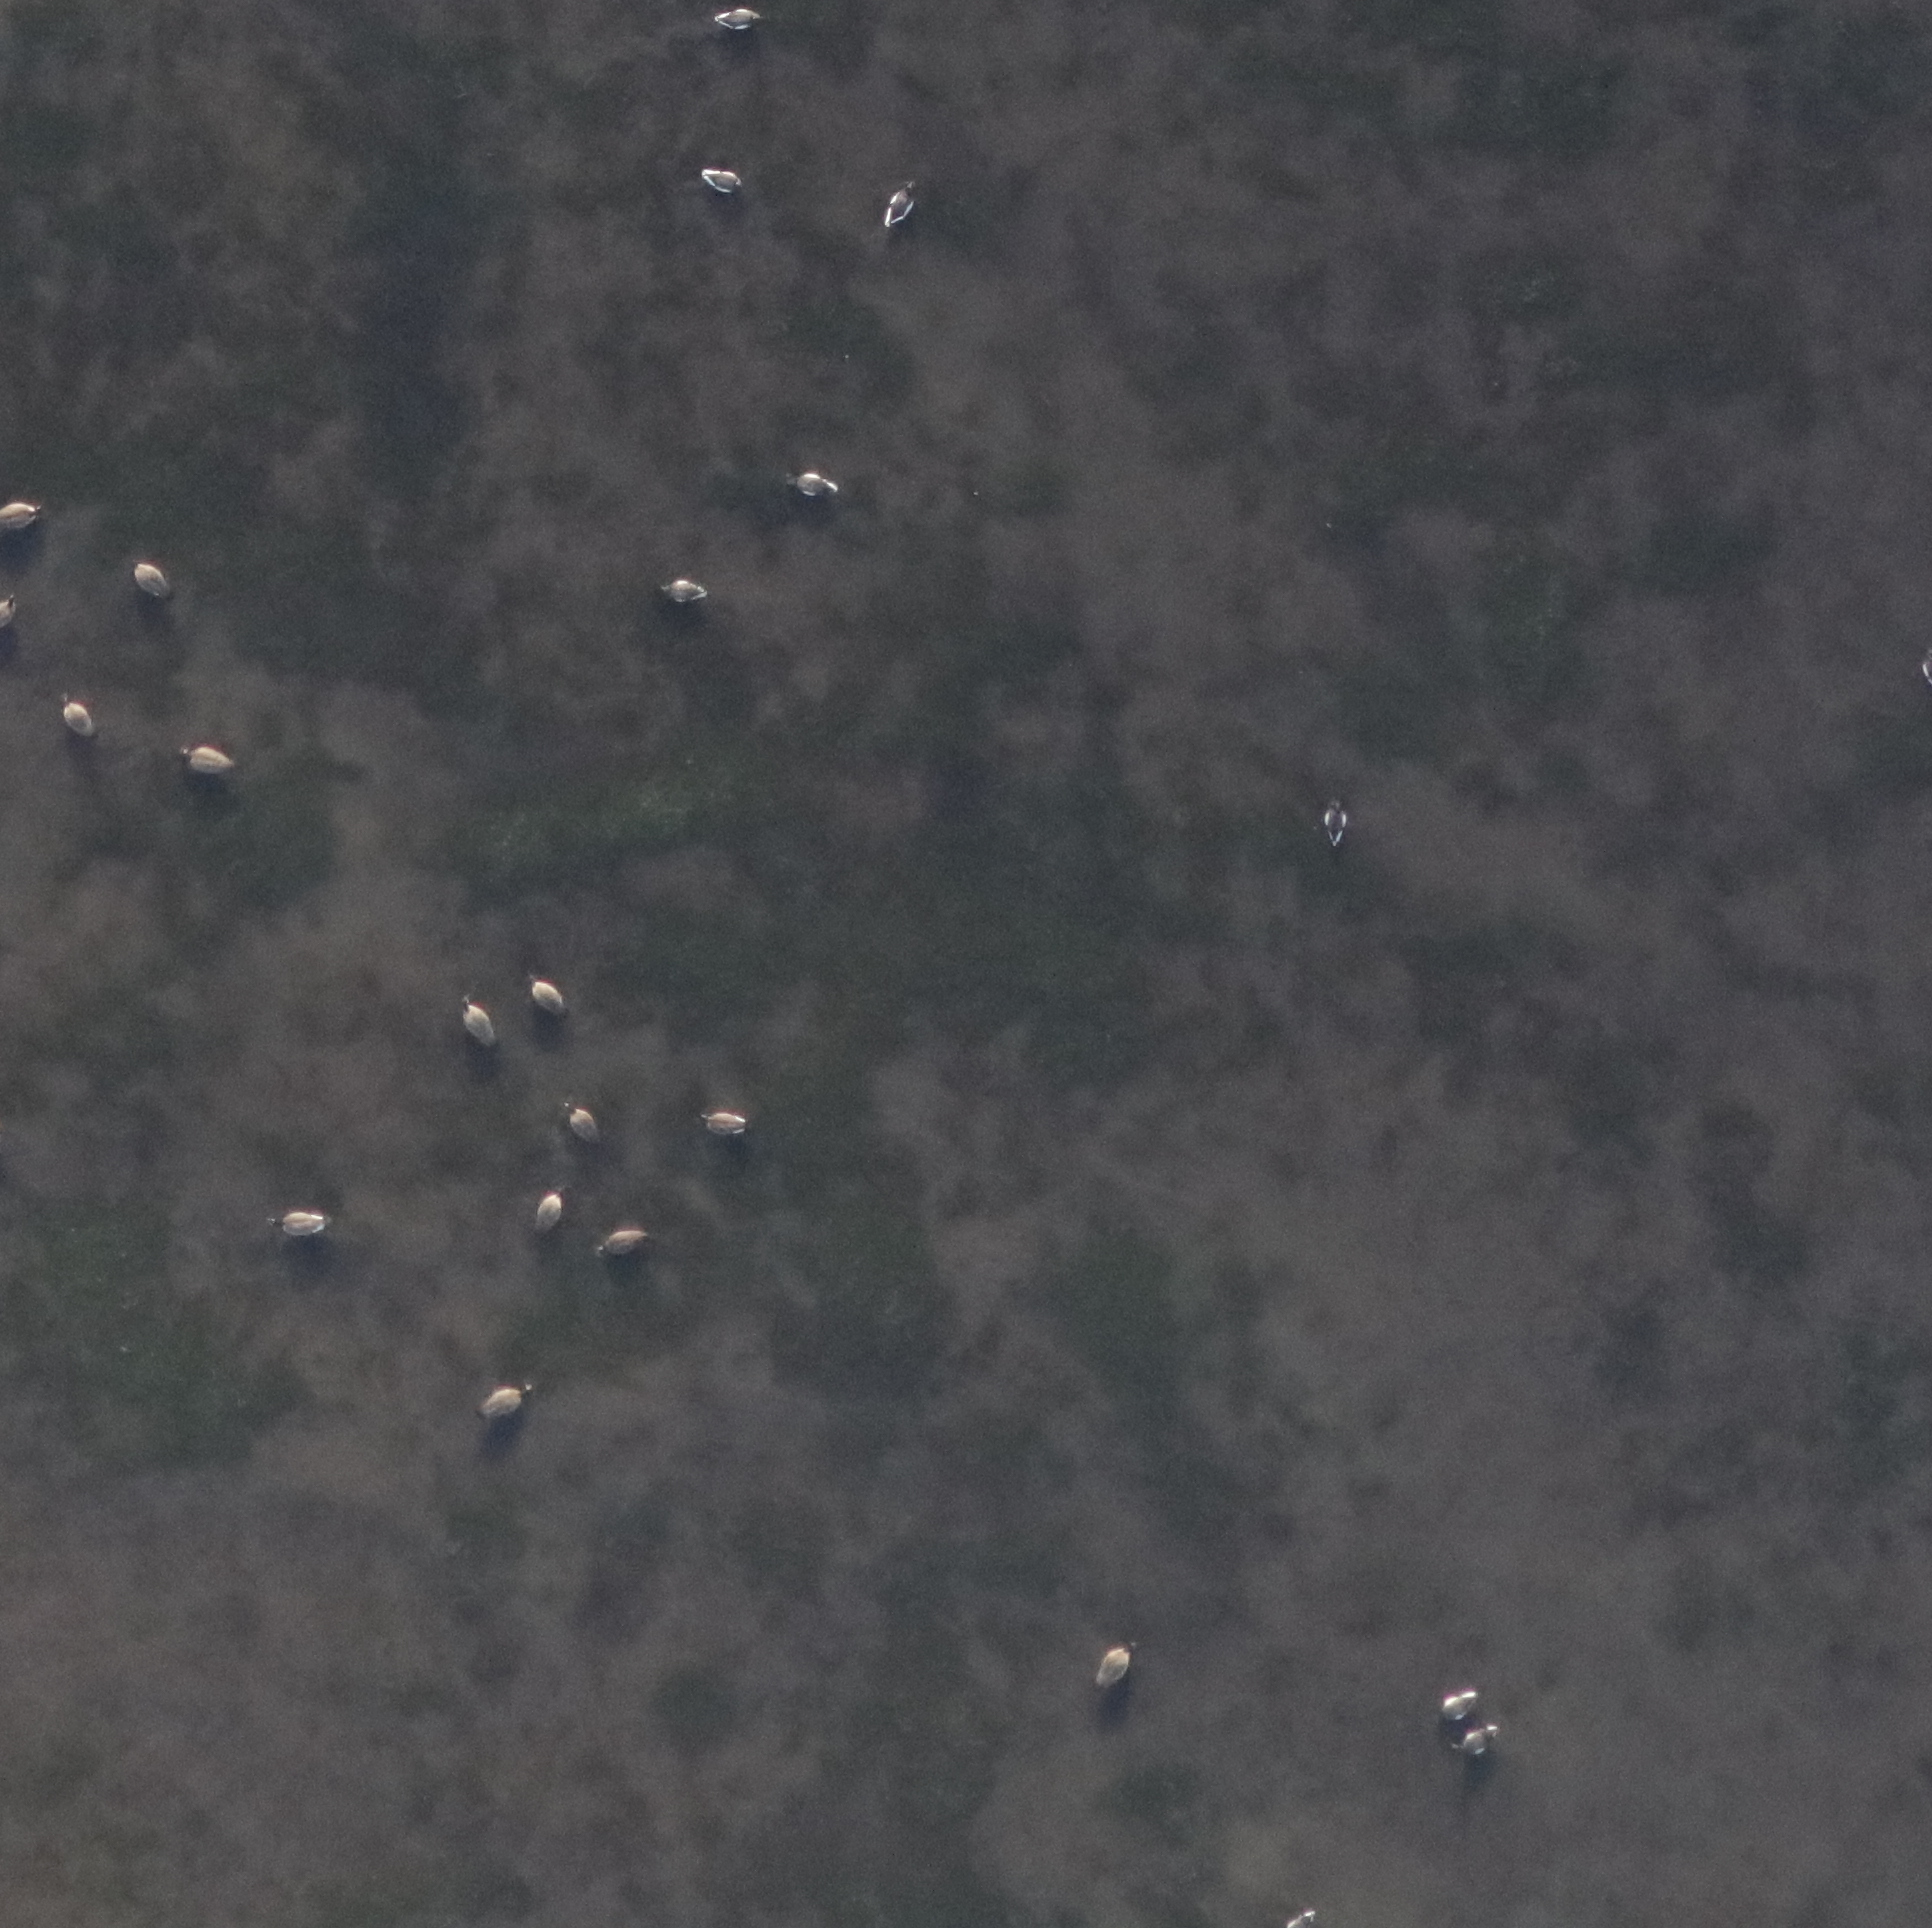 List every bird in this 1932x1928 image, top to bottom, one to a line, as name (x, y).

brant (739, 19)
brant (724, 181)
brant (901, 206)
brant (811, 485)
Canada goose (12, 518)
Canada goose (151, 580)
brant (682, 591)
Canada goose (78, 719)
Canada goose (209, 763)
brant (1335, 824)
Canada goose (547, 997)
Canada goose (479, 1025)
Canada goose (724, 1121)
Canada goose (581, 1124)
Canada goose (550, 1209)
Canada goose (301, 1222)
Canada goose (626, 1242)
Canada goose (503, 1404)
Canada goose (1115, 1666)
brant (1457, 1705)
brant (1475, 1738)